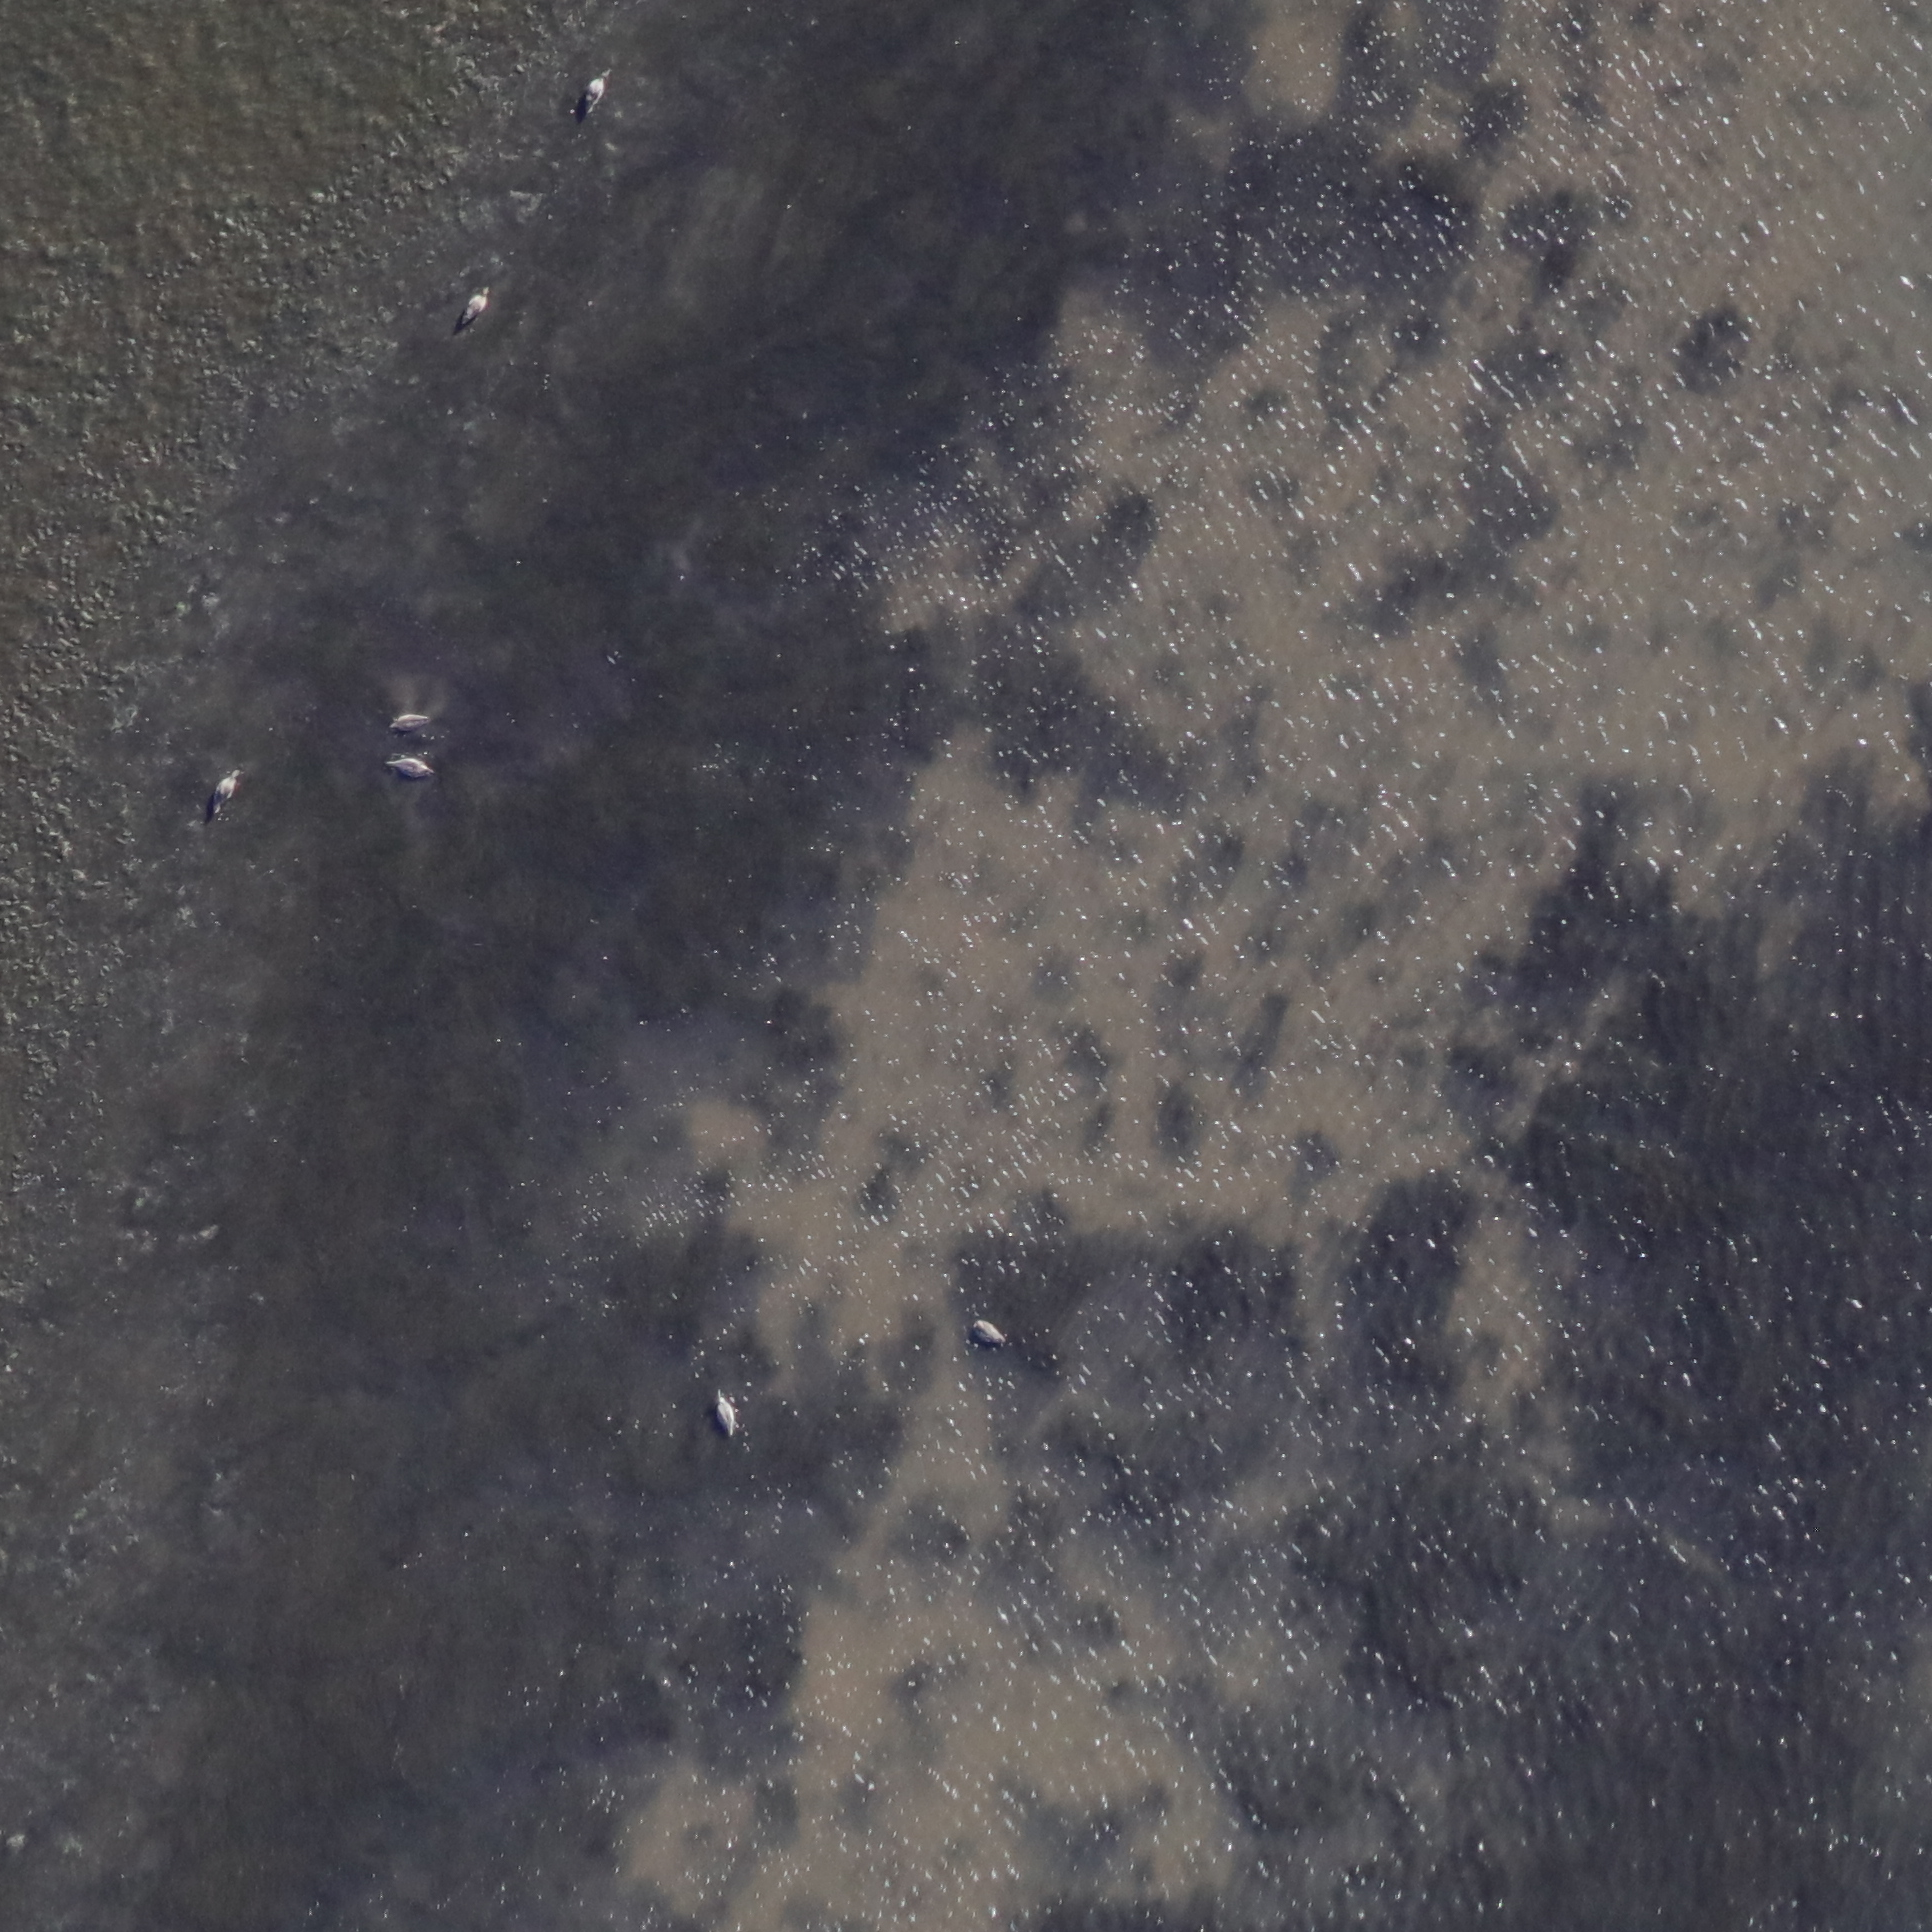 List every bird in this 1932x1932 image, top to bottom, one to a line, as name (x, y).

other bird (593, 92)
other bird (478, 307)
other bird (407, 724)
other bird (415, 770)
other bird (224, 791)
other bird (988, 1333)
other bird (724, 1414)